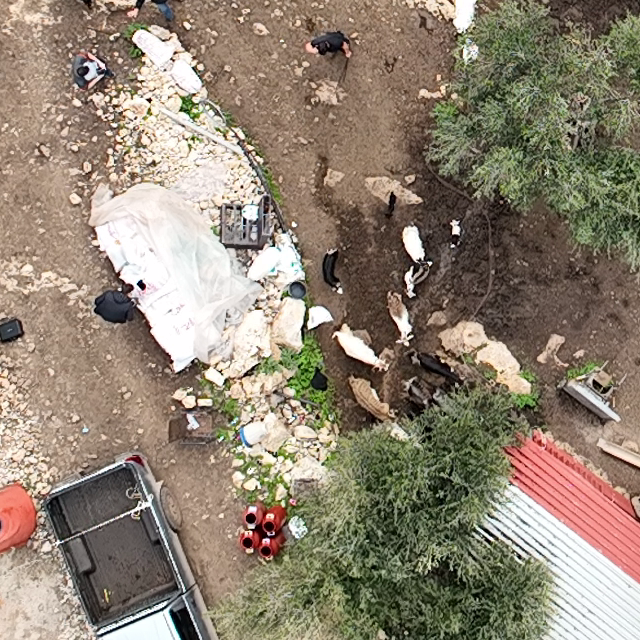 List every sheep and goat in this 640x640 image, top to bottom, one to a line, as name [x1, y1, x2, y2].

goat [452, 0, 475, 36]
goat [384, 192, 397, 219]
goat [449, 221, 460, 247]
goat [400, 227, 428, 270]
goat [323, 248, 343, 295]
goat [411, 261, 432, 283]
goat [404, 267, 414, 297]
goat [386, 291, 412, 347]
goat [333, 323, 389, 371]
goat [410, 350, 467, 382]
goat [456, 364, 493, 391]
goat [347, 377, 398, 421]
goat [408, 377, 430, 407]
goat [434, 388, 483, 425]
goat [383, 420, 418, 447]